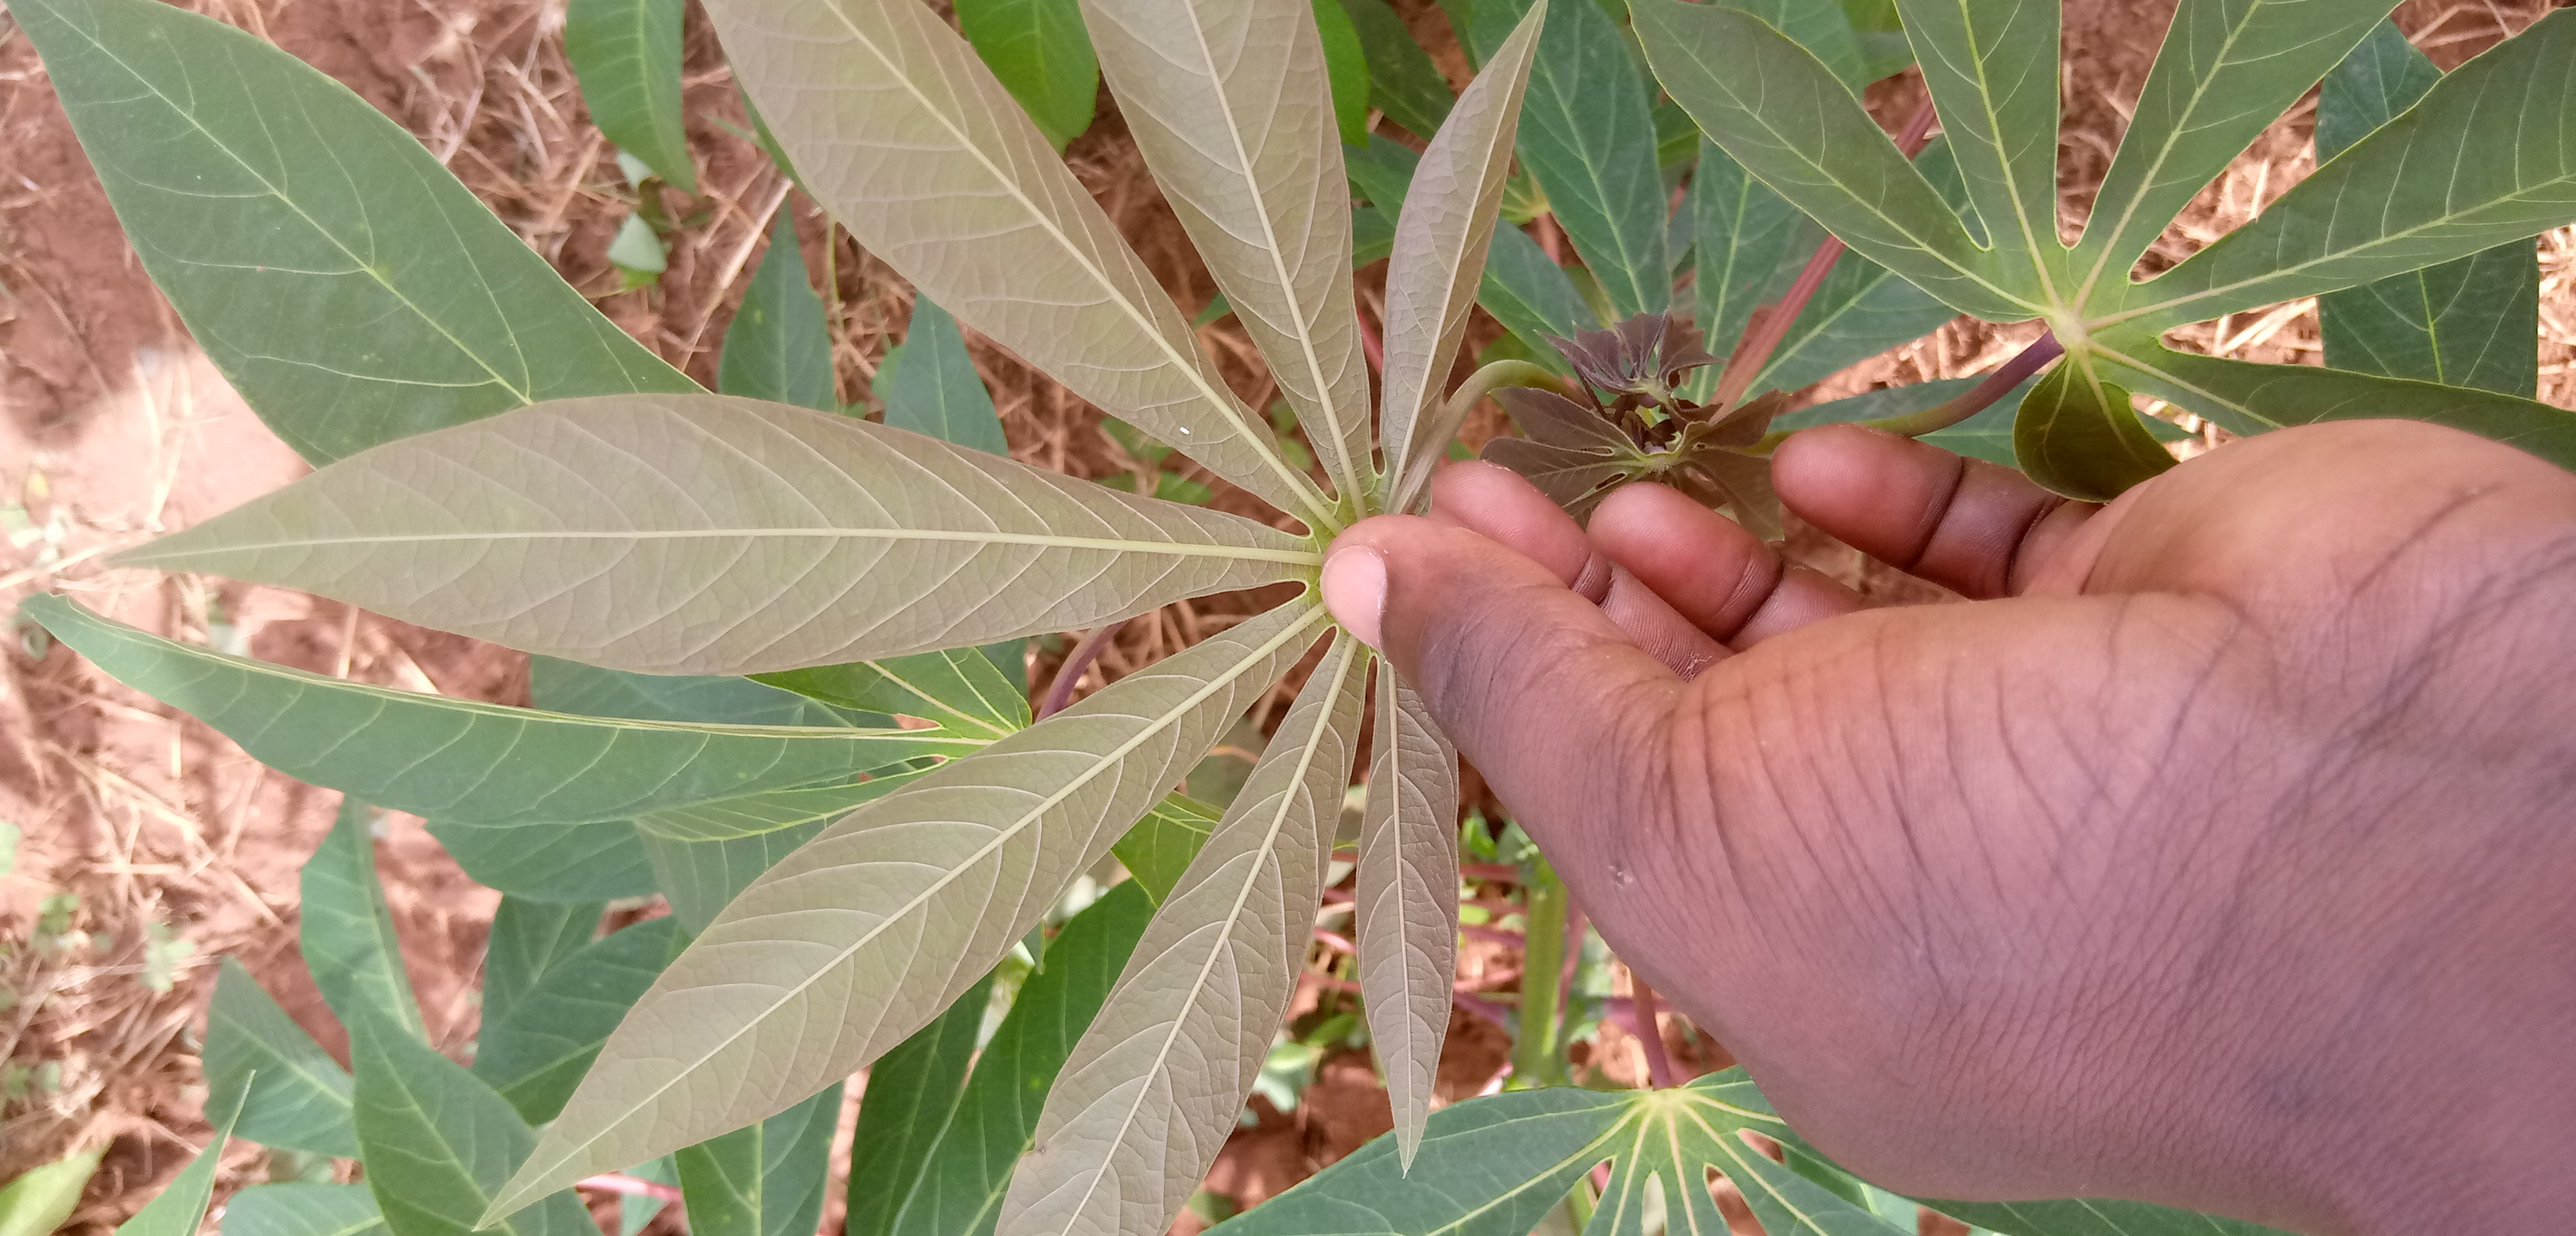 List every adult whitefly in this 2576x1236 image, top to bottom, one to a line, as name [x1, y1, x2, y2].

whitefly [1179, 426, 1191, 436]